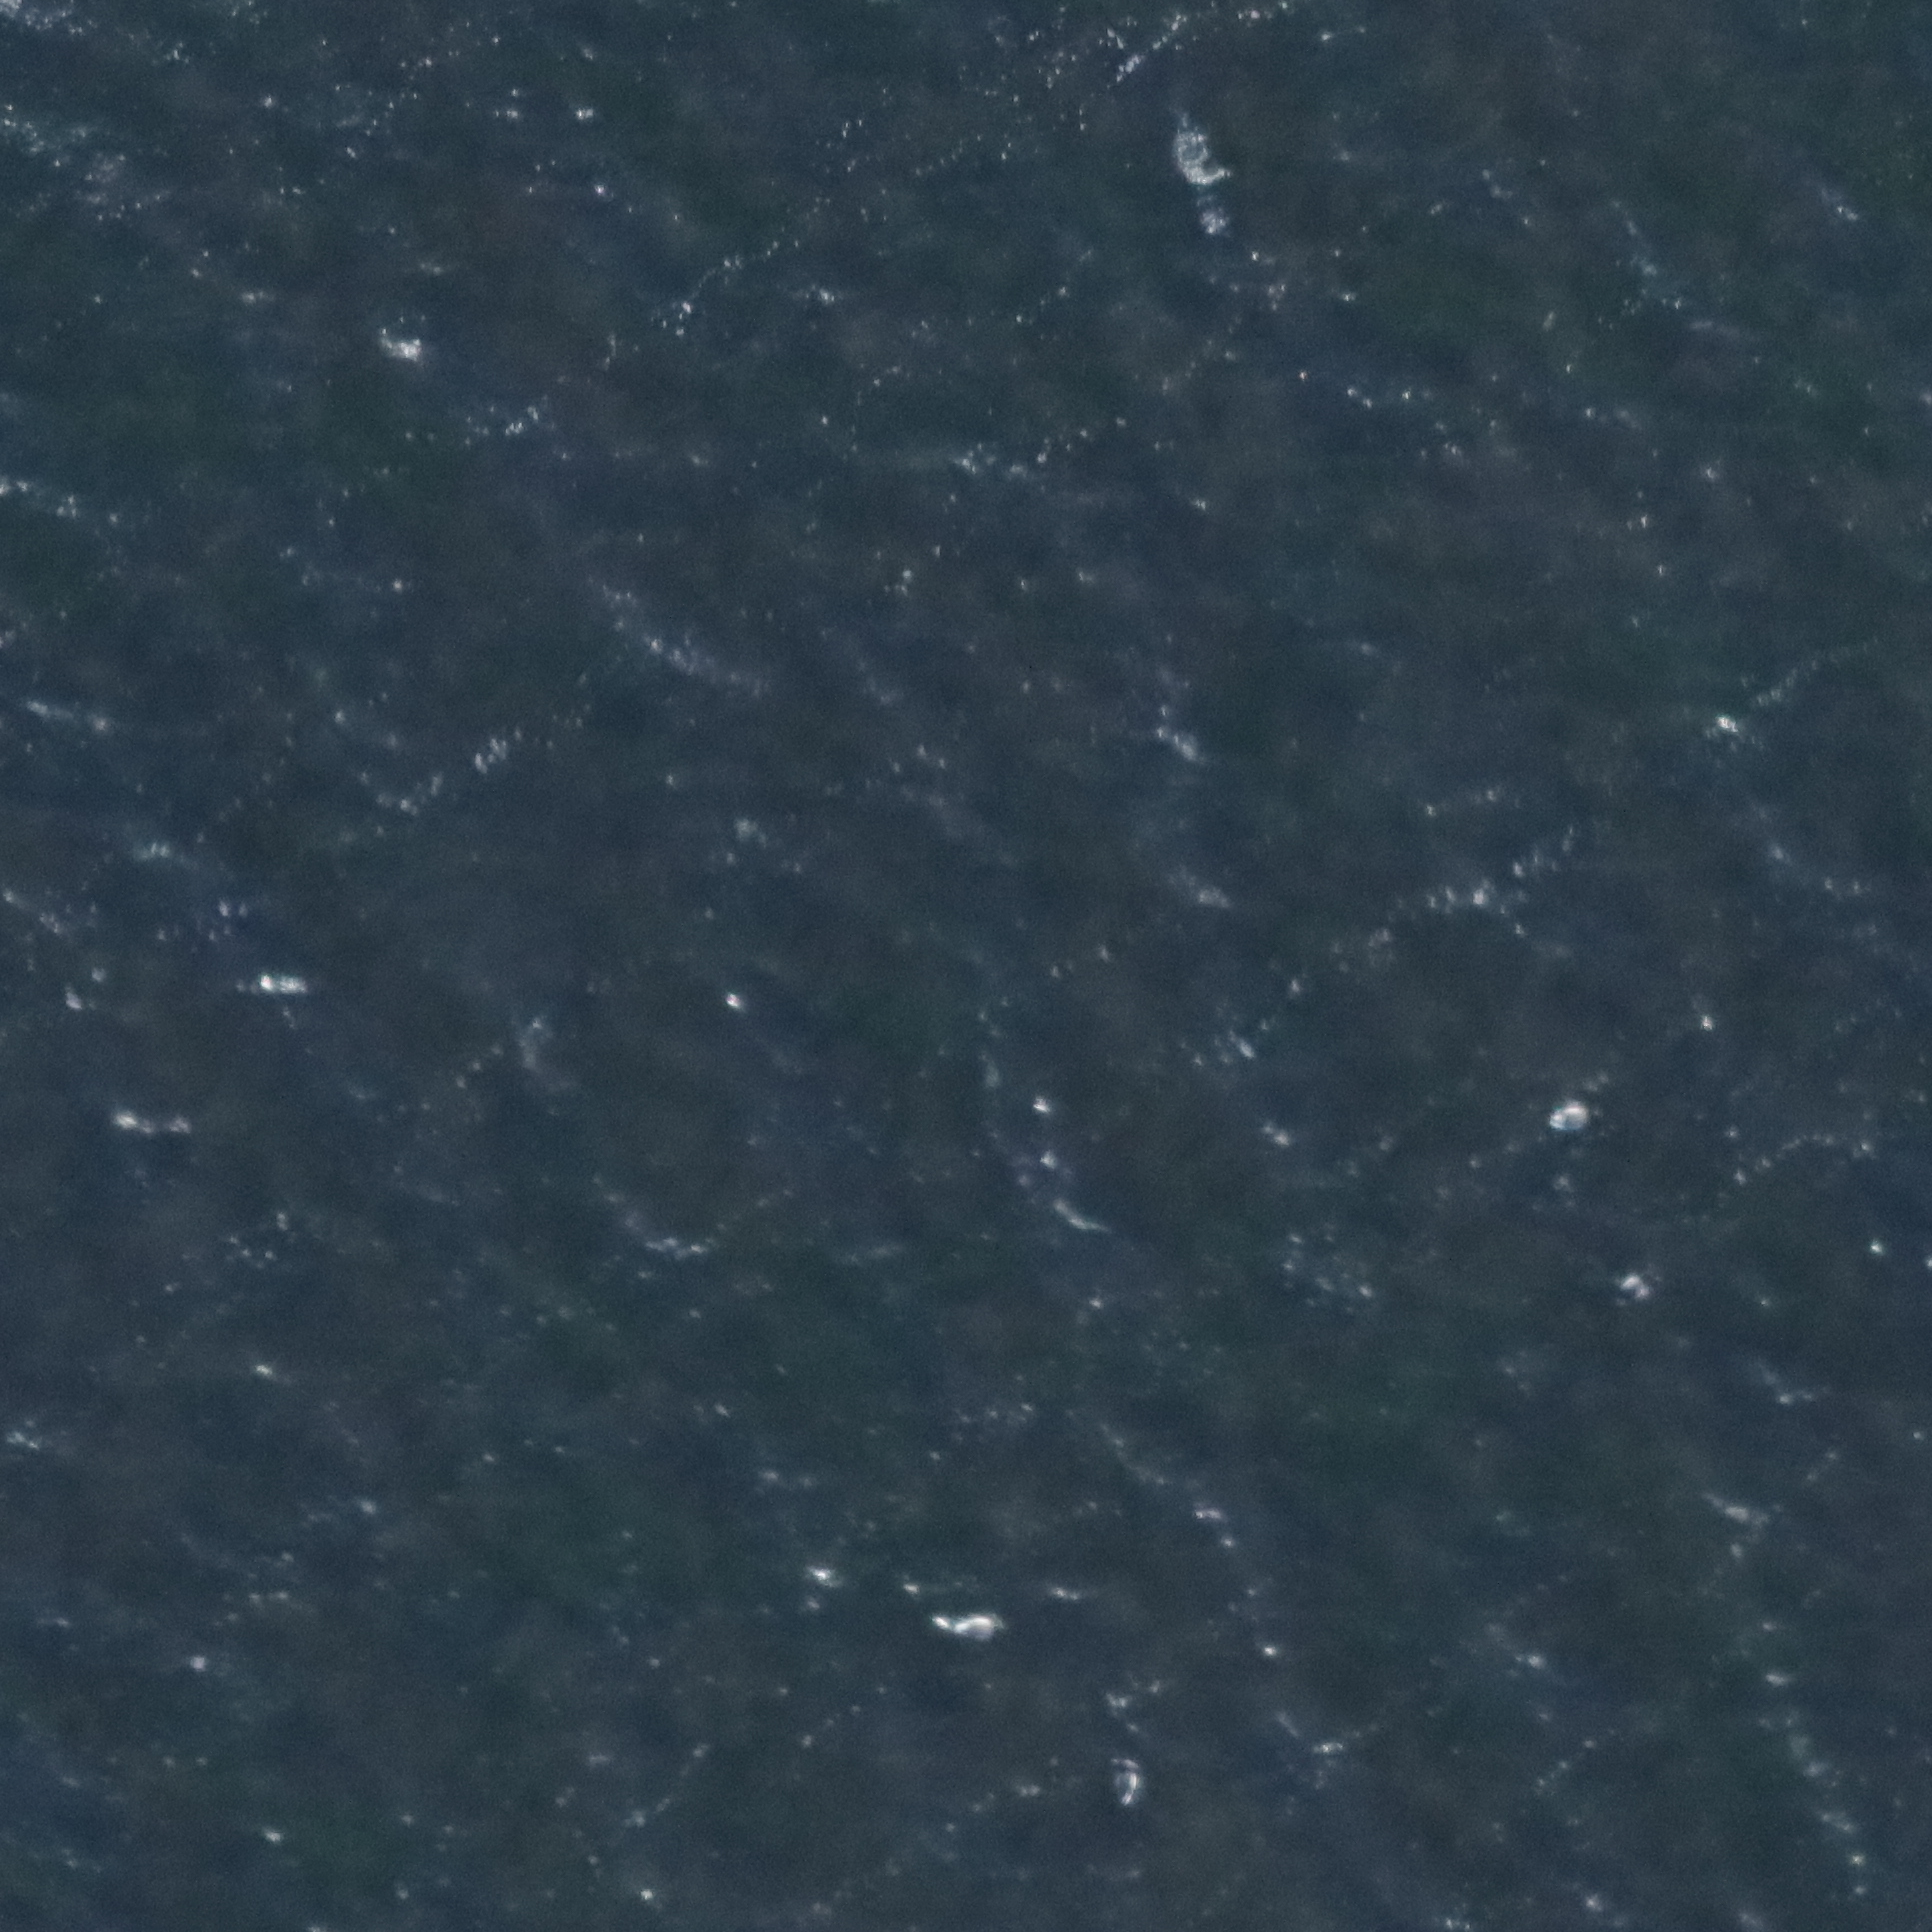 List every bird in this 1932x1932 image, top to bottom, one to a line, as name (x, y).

brant (1575, 1119)
brant (1636, 1288)
brant (982, 1629)
brant (1125, 1782)